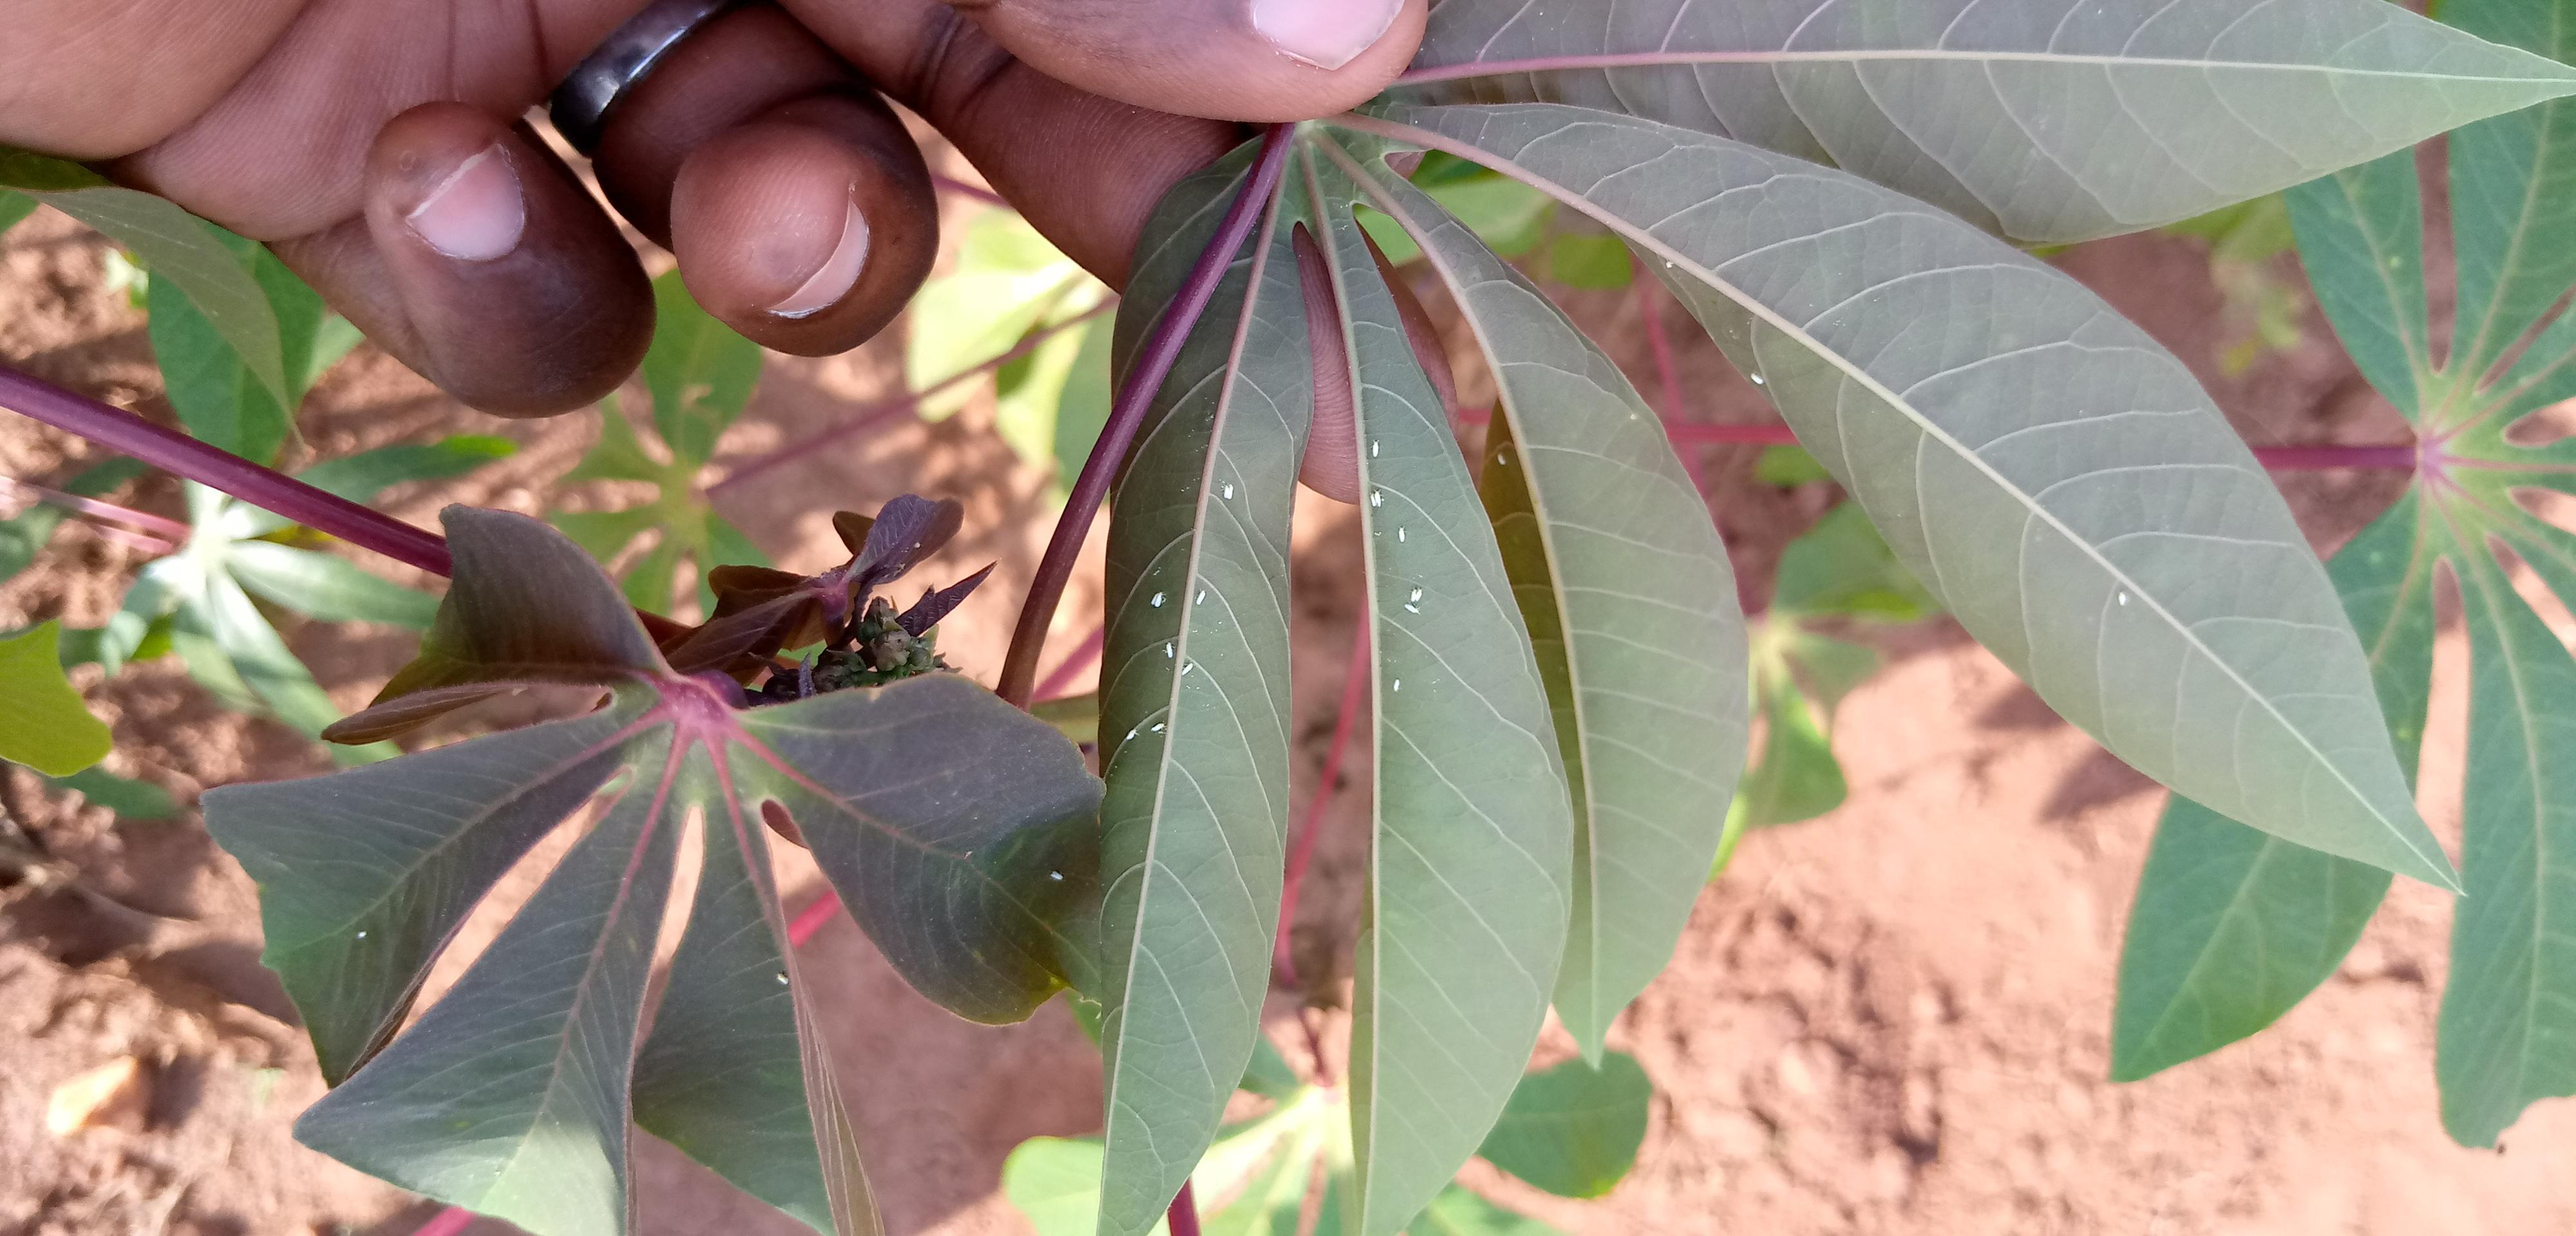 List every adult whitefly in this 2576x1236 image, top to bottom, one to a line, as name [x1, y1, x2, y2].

whitefly [1747, 369, 1766, 388]
whitefly [1368, 435, 1382, 461]
whitefly [1227, 481, 1235, 501]
whitefly [1222, 483, 1230, 500]
whitefly [1373, 489, 1385, 508]
whitefly [1368, 491, 1378, 509]
whitefly [1396, 523, 1408, 547]
whitefly [1410, 586, 1417, 603]
whitefly [1195, 587, 1207, 608]
whitefly [1416, 587, 1423, 604]
whitefly [2116, 588, 2130, 610]
whitefly [1153, 590, 1165, 610]
whitefly [1150, 591, 1160, 608]
whitefly [1403, 601, 1421, 617]
whitefly [1163, 641, 1175, 659]
whitefly [1179, 661, 1195, 679]
whitefly [1390, 675, 1403, 693]
whitefly [1146, 719, 1166, 735]
whitefly [1124, 727, 1139, 741]
whitefly [1046, 868, 1067, 882]
whitefly [775, 969, 795, 988]